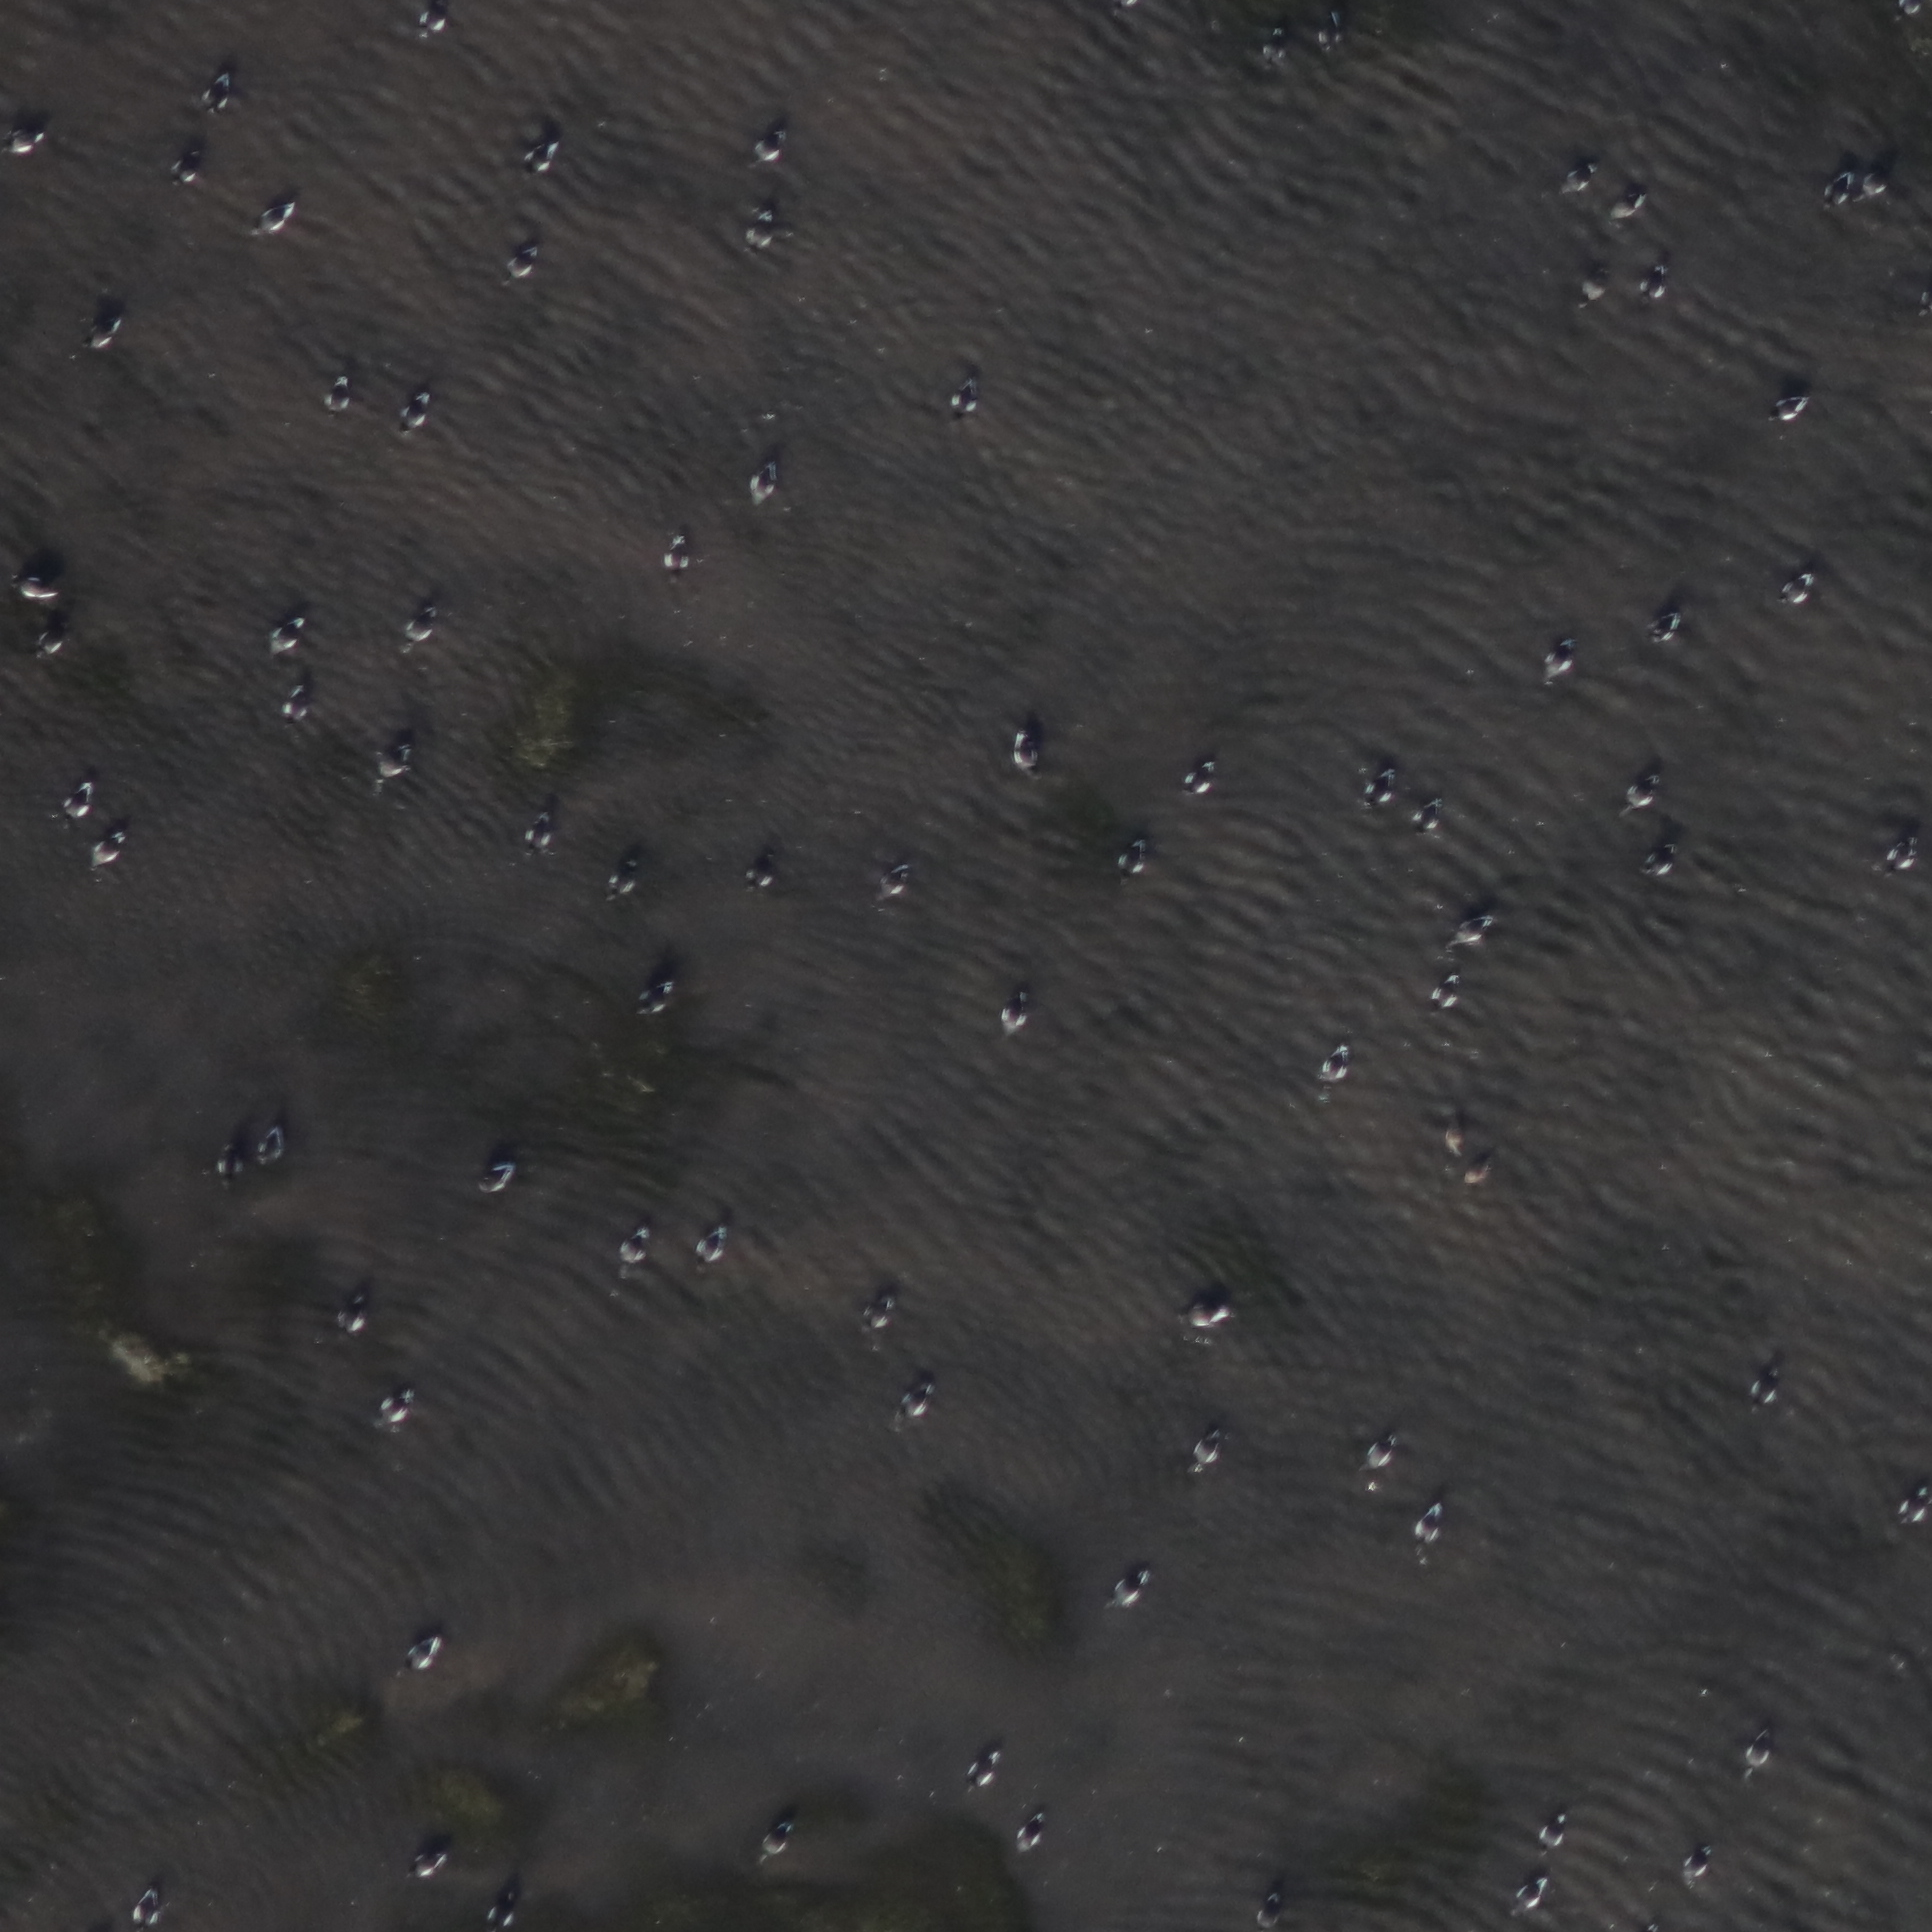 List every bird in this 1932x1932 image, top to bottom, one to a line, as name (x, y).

brant (430, 19)
brant (1338, 32)
brant (1270, 51)
brant (216, 94)
brant (19, 141)
brant (767, 148)
brant (541, 153)
brant (185, 168)
brant (1577, 179)
brant (1881, 179)
brant (1839, 191)
brant (1622, 214)
brant (270, 218)
brant (761, 233)
brant (518, 263)
brant (1657, 277)
brant (1594, 285)
brant (101, 333)
brant (338, 391)
brant (962, 402)
brant (1789, 406)
brant (413, 412)
brant (767, 484)
brant (678, 556)
brant (34, 586)
brant (1796, 588)
brant (1656, 620)
brant (417, 628)
brant (286, 636)
brant (48, 639)
brant (1560, 663)
brant (299, 704)
brant (1026, 751)
brant (389, 764)
brant (1199, 778)
brant (1371, 785)
brant (1641, 794)
brant (76, 803)
brant (1423, 818)
brant (538, 835)
brant (106, 849)
brant (1900, 853)
brant (1132, 859)
brant (1660, 861)
brant (762, 873)
brant (890, 881)
brant (621, 882)
brant (1470, 932)
brant (1446, 994)
brant (653, 996)
brant (1015, 1019)
brant (1336, 1066)
other bird (1453, 1129)
brant (279, 1142)
other bird (1477, 1161)
brant (227, 1165)
brant (494, 1177)
brant (709, 1248)
brant (633, 1249)
brant (877, 1313)
brant (1201, 1314)
brant (347, 1317)
brant (1762, 1392)
brant (914, 1401)
brant (396, 1410)
brant (1204, 1452)
brant (1380, 1456)
brant (1915, 1508)
brant (1426, 1529)
brant (1129, 1590)
brant (418, 1654)
brant (1756, 1755)
brant (993, 1766)
brant (1030, 1835)
brant (1551, 1836)
brant (774, 1840)
brant (427, 1863)
brant (1695, 1866)
brant (1530, 1896)
brant (148, 1909)
brant (500, 1916)
brant (1269, 1916)